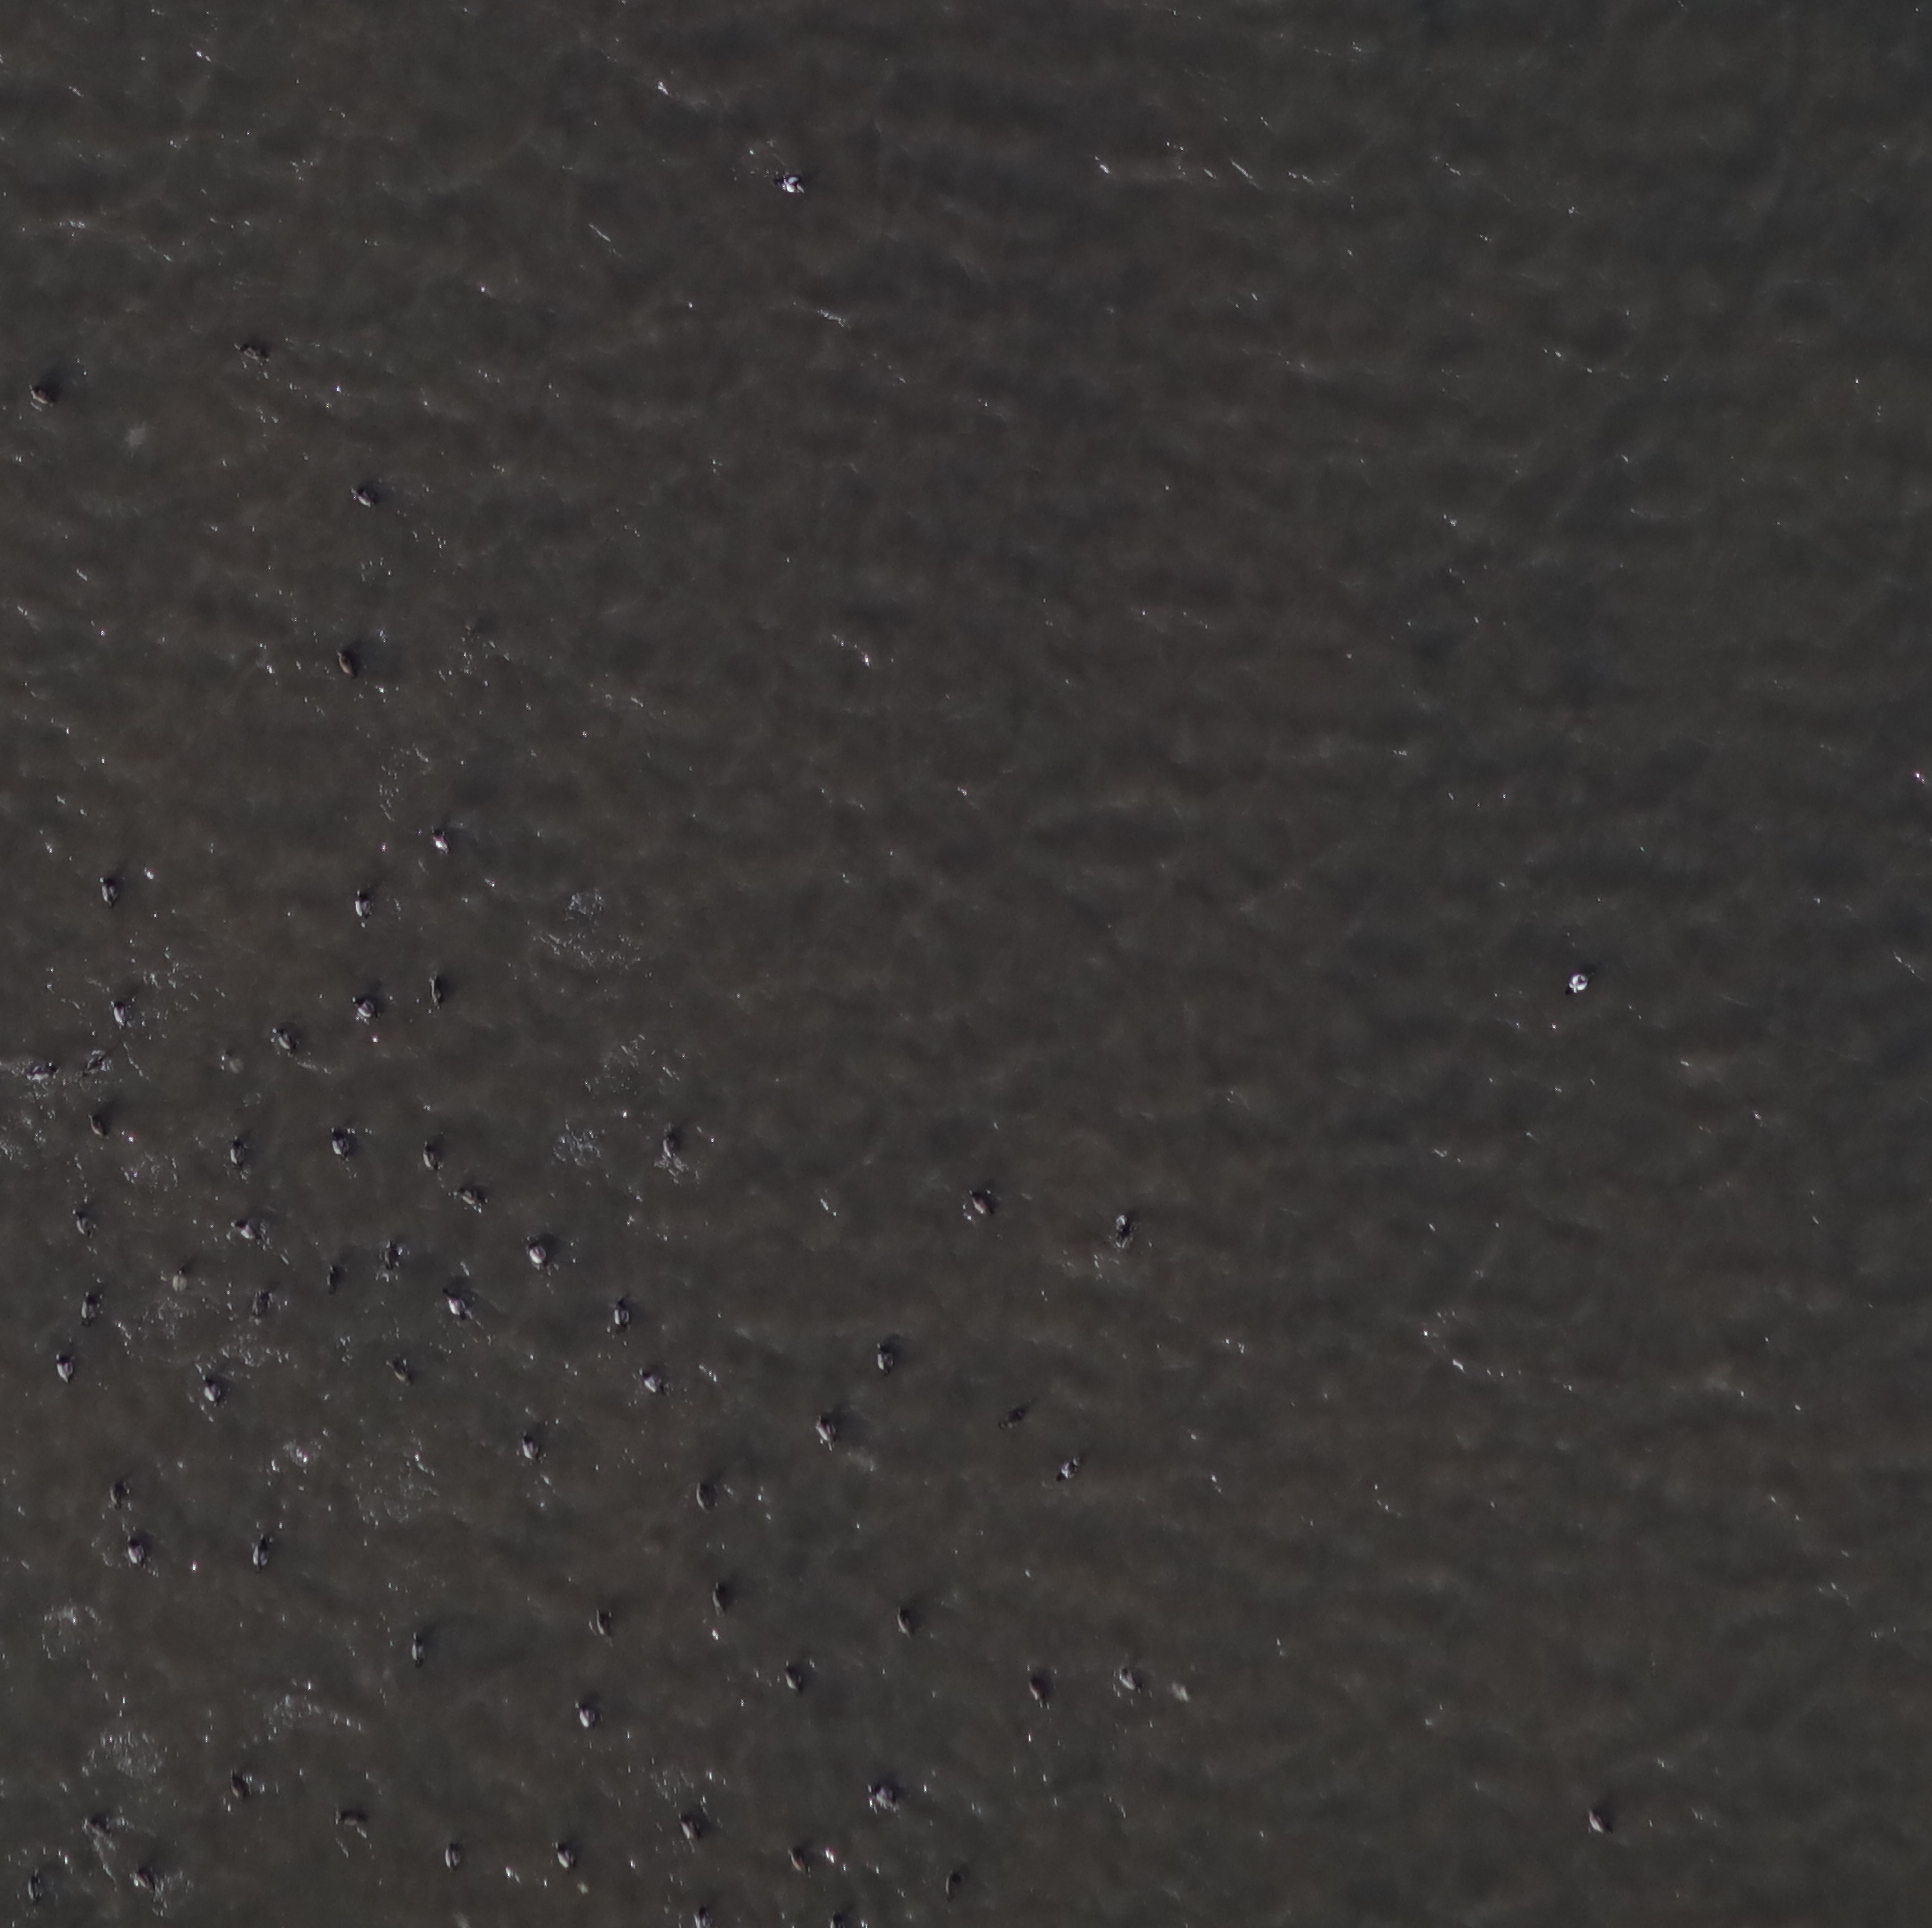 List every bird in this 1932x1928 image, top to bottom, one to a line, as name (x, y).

other bird (792, 180)
other bird (253, 353)
other bird (40, 393)
other bird (366, 495)
other bird (348, 664)
other bird (440, 840)
other bird (110, 893)
other bird (359, 904)
other bird (1579, 987)
other bird (438, 991)
other bird (366, 1011)
other bird (120, 1013)
other bird (285, 1041)
other bird (97, 1067)
other bird (43, 1070)
other bird (97, 1125)
other bird (671, 1143)
other bird (342, 1145)
other bird (233, 1151)
other bird (431, 1160)
other bird (465, 1193)
other bird (979, 1205)
other bird (85, 1224)
other bird (1125, 1230)
other bird (253, 1231)
other bird (536, 1252)
other bird (391, 1258)
other bird (331, 1278)
other bird (179, 1282)
other bird (259, 1302)
other bird (460, 1303)
other bird (89, 1307)
other bird (623, 1313)
other bird (890, 1361)
other bird (63, 1365)
other bird (403, 1375)
other bird (652, 1381)
other bird (214, 1395)
other bird (1013, 1420)
other bird (823, 1427)
other bird (530, 1445)
other bird (1072, 1466)
other bird (703, 1494)
other bird (118, 1496)
other bird (134, 1555)
other bird (262, 1555)
other bird (721, 1598)
other bird (603, 1622)
other bird (908, 1627)
other bird (417, 1650)
other bird (1126, 1677)
other bird (796, 1681)
other bird (1041, 1690)
other bird (590, 1718)
other bird (242, 1790)
other bird (883, 1799)
other bird (353, 1821)
other bird (1599, 1822)
other bird (100, 1826)
other bird (687, 1827)
other bird (797, 1855)
other bird (451, 1856)
other bird (563, 1857)
other bird (146, 1880)
other bird (955, 1884)
other bird (32, 1889)
other bird (835, 1919)
other bird (704, 1920)